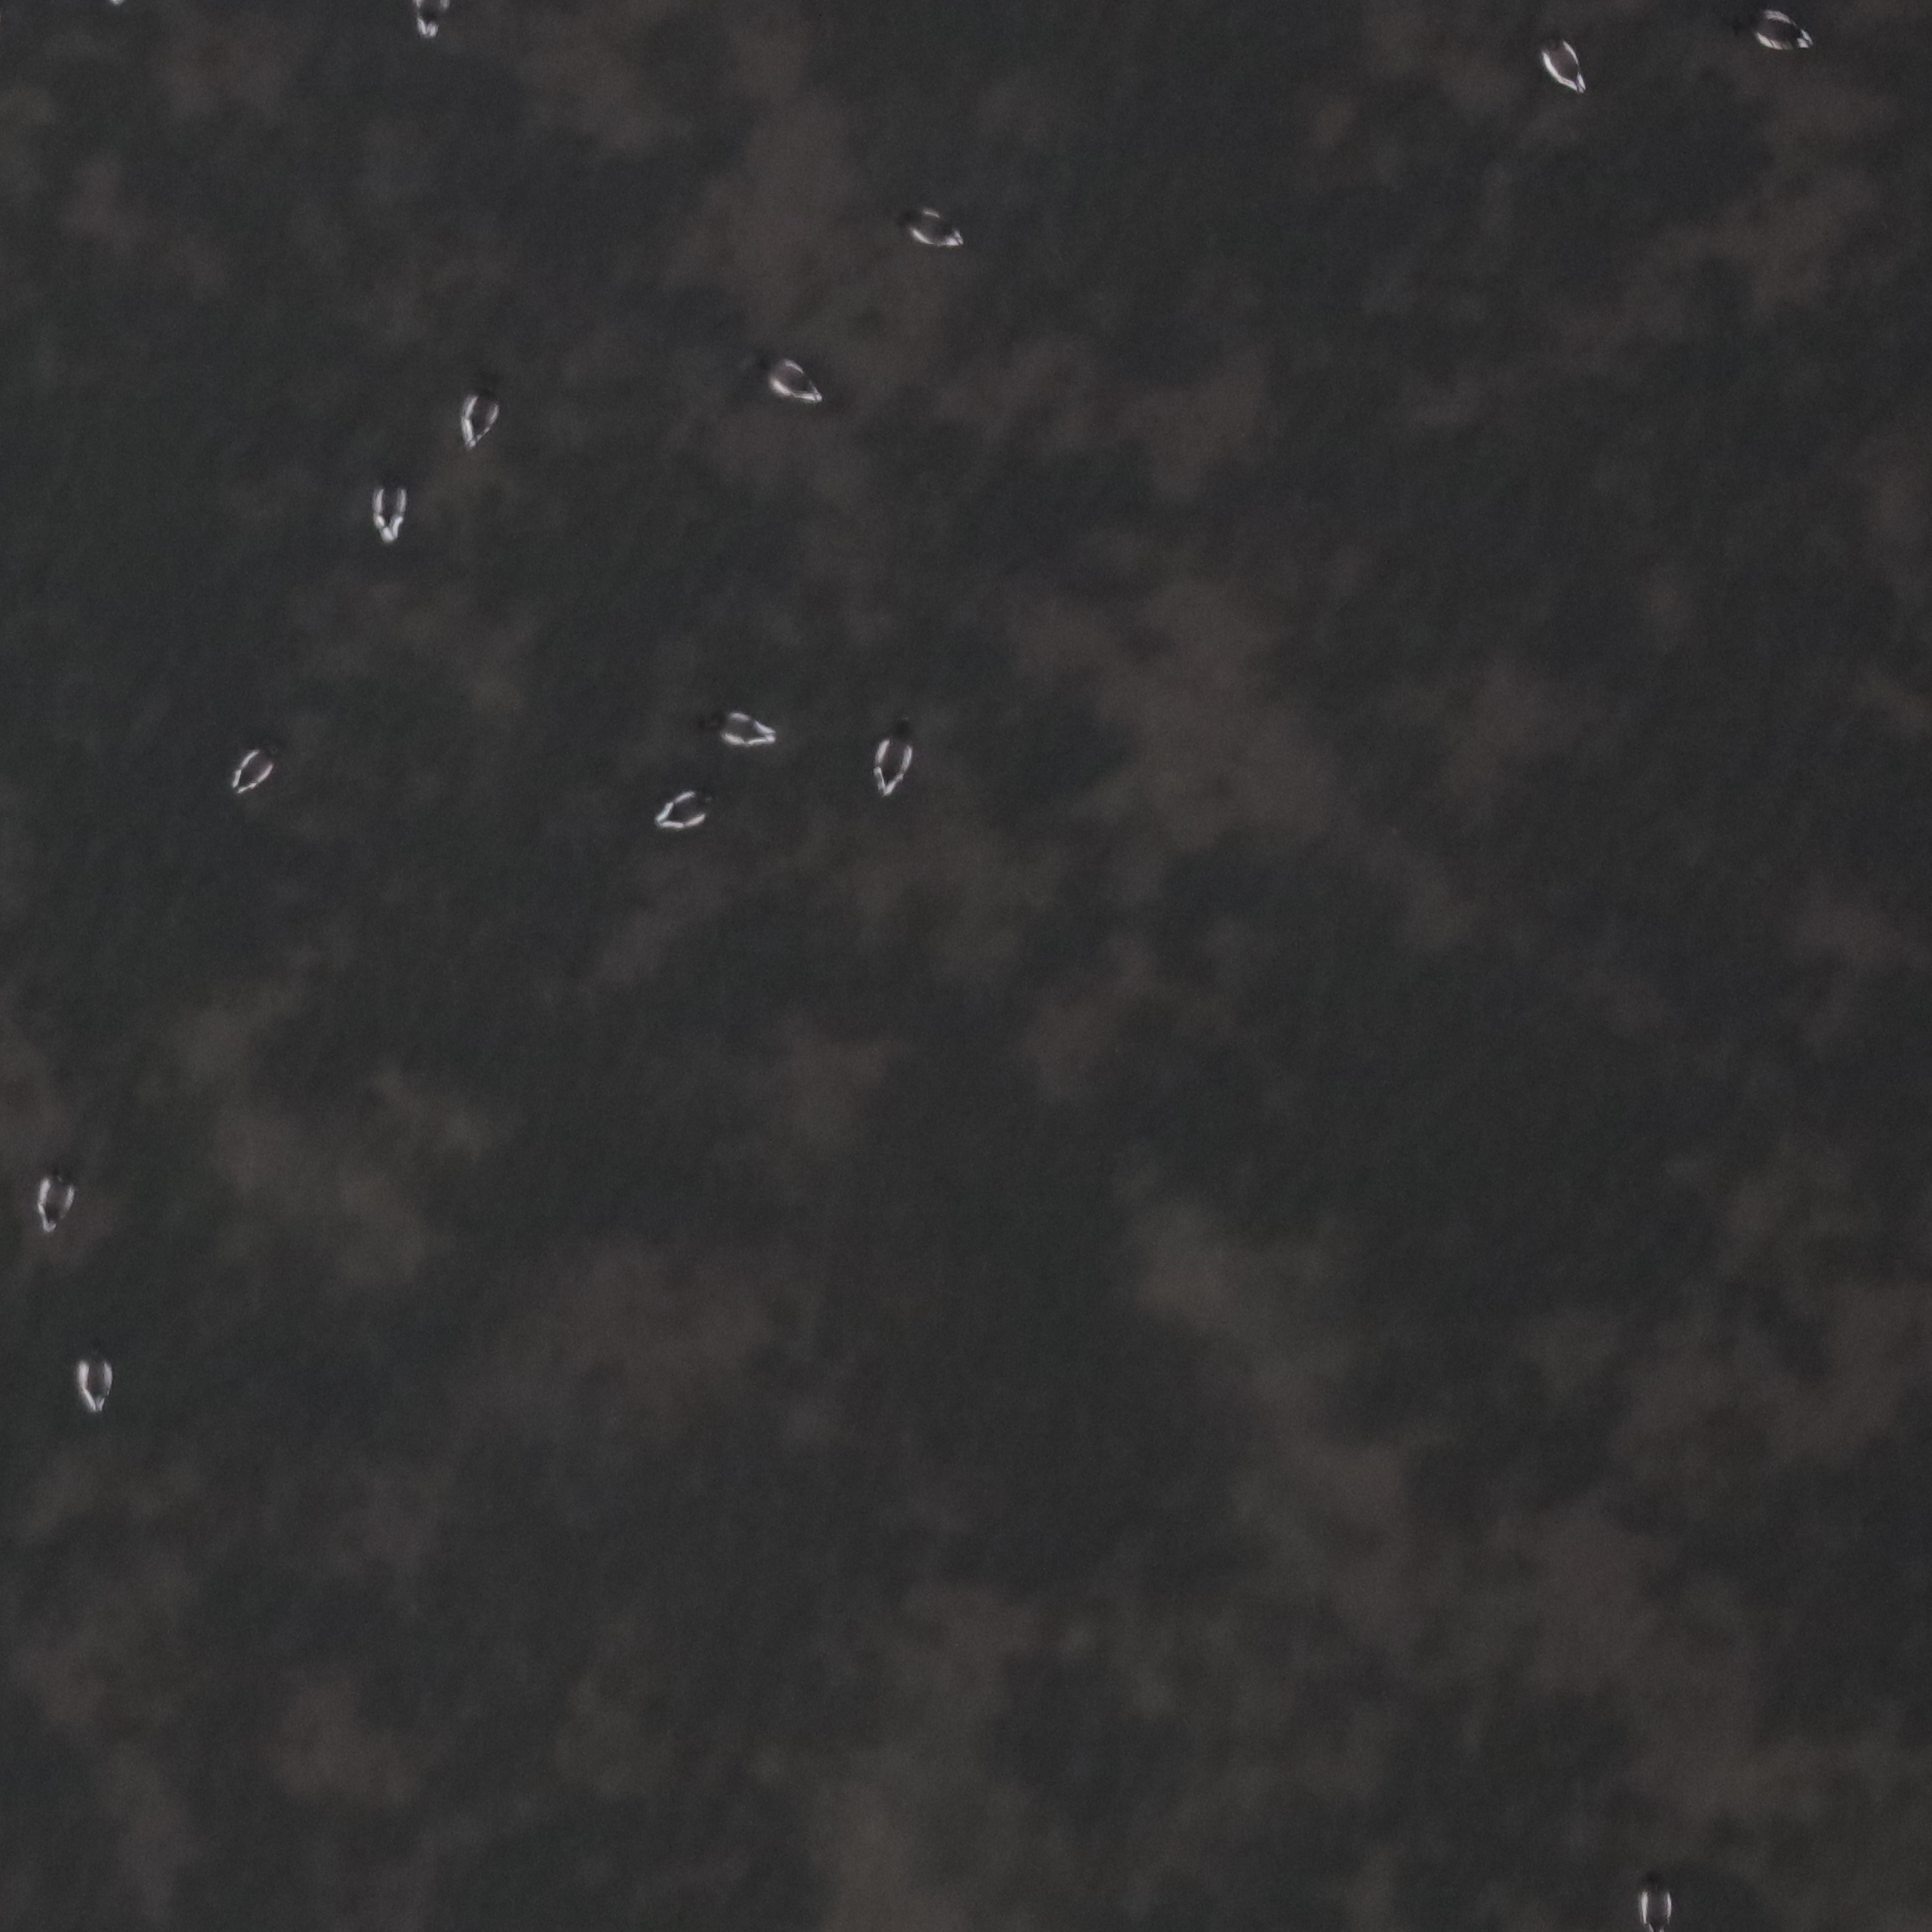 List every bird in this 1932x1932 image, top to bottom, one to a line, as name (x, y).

brant (431, 1)
brant (1777, 32)
brant (1561, 63)
brant (931, 228)
brant (791, 377)
brant (482, 414)
brant (390, 506)
brant (740, 727)
brant (893, 757)
brant (256, 769)
brant (685, 809)
brant (56, 1199)
brant (95, 1380)
brant (1656, 1908)